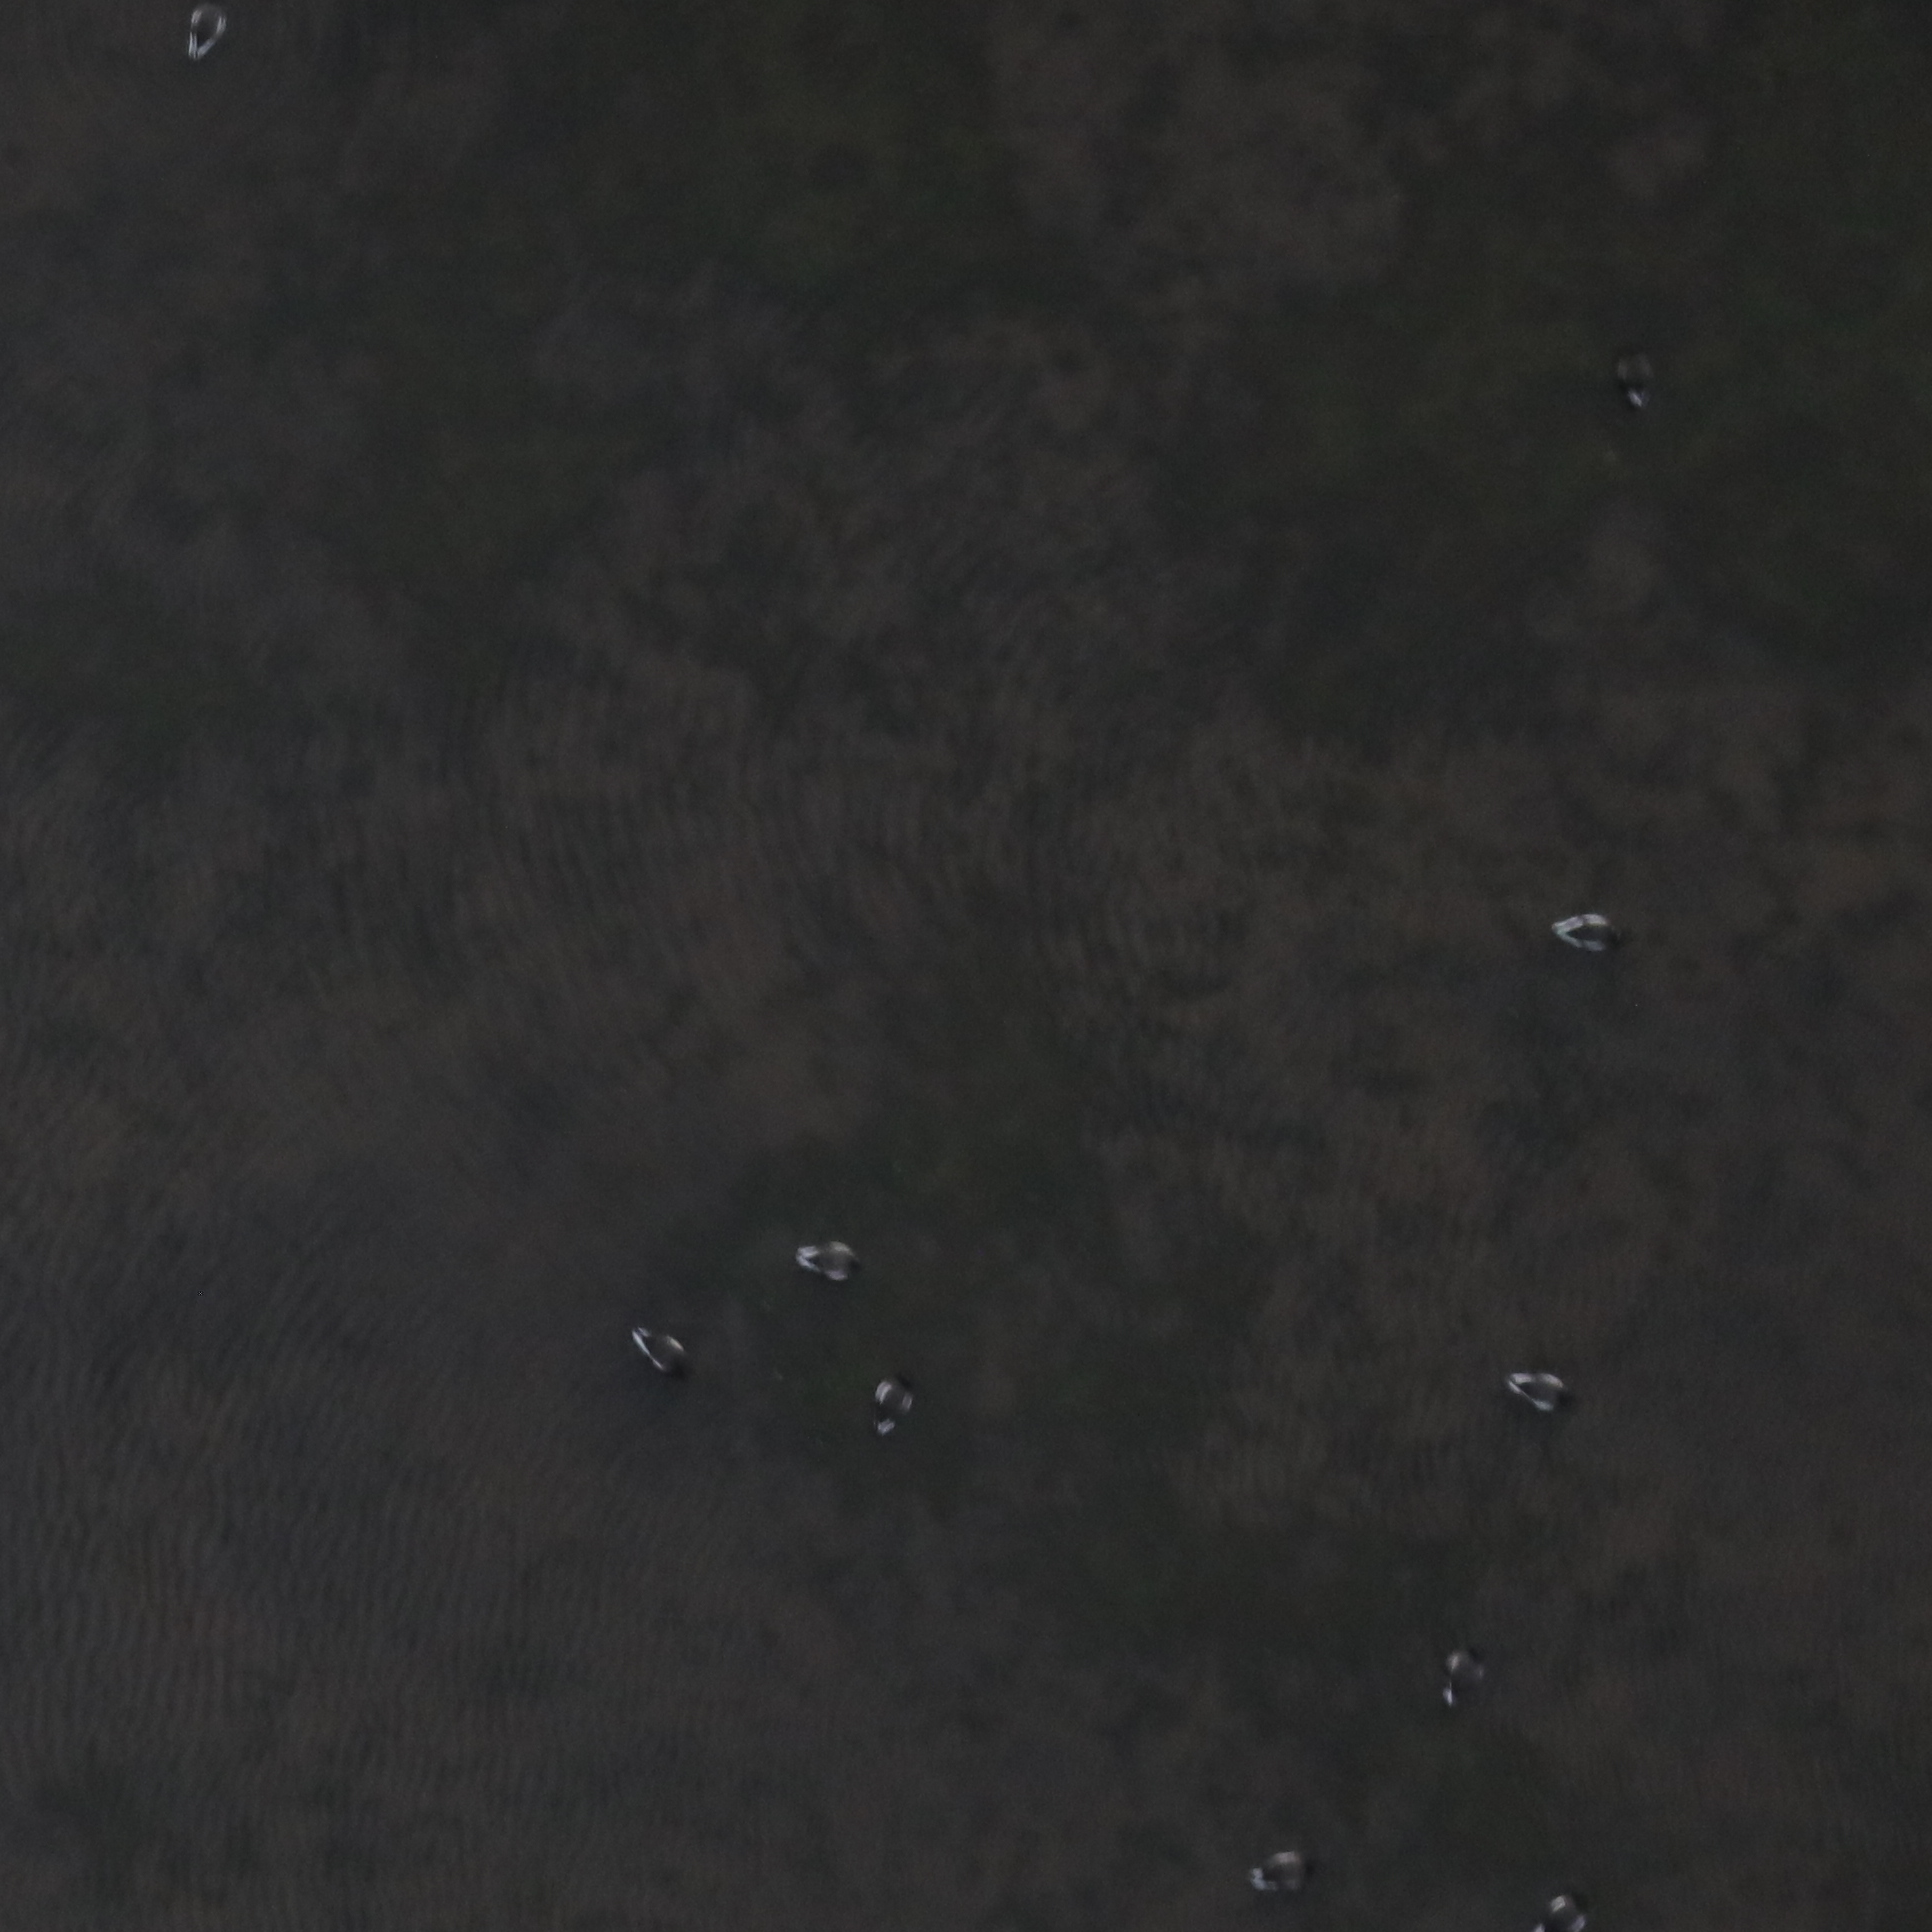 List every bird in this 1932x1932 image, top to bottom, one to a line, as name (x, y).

brant (206, 26)
brant (1636, 374)
brant (1590, 934)
brant (831, 1261)
brant (663, 1349)
brant (1541, 1390)
brant (894, 1403)
brant (1462, 1672)
brant (1284, 1869)
brant (1563, 1920)